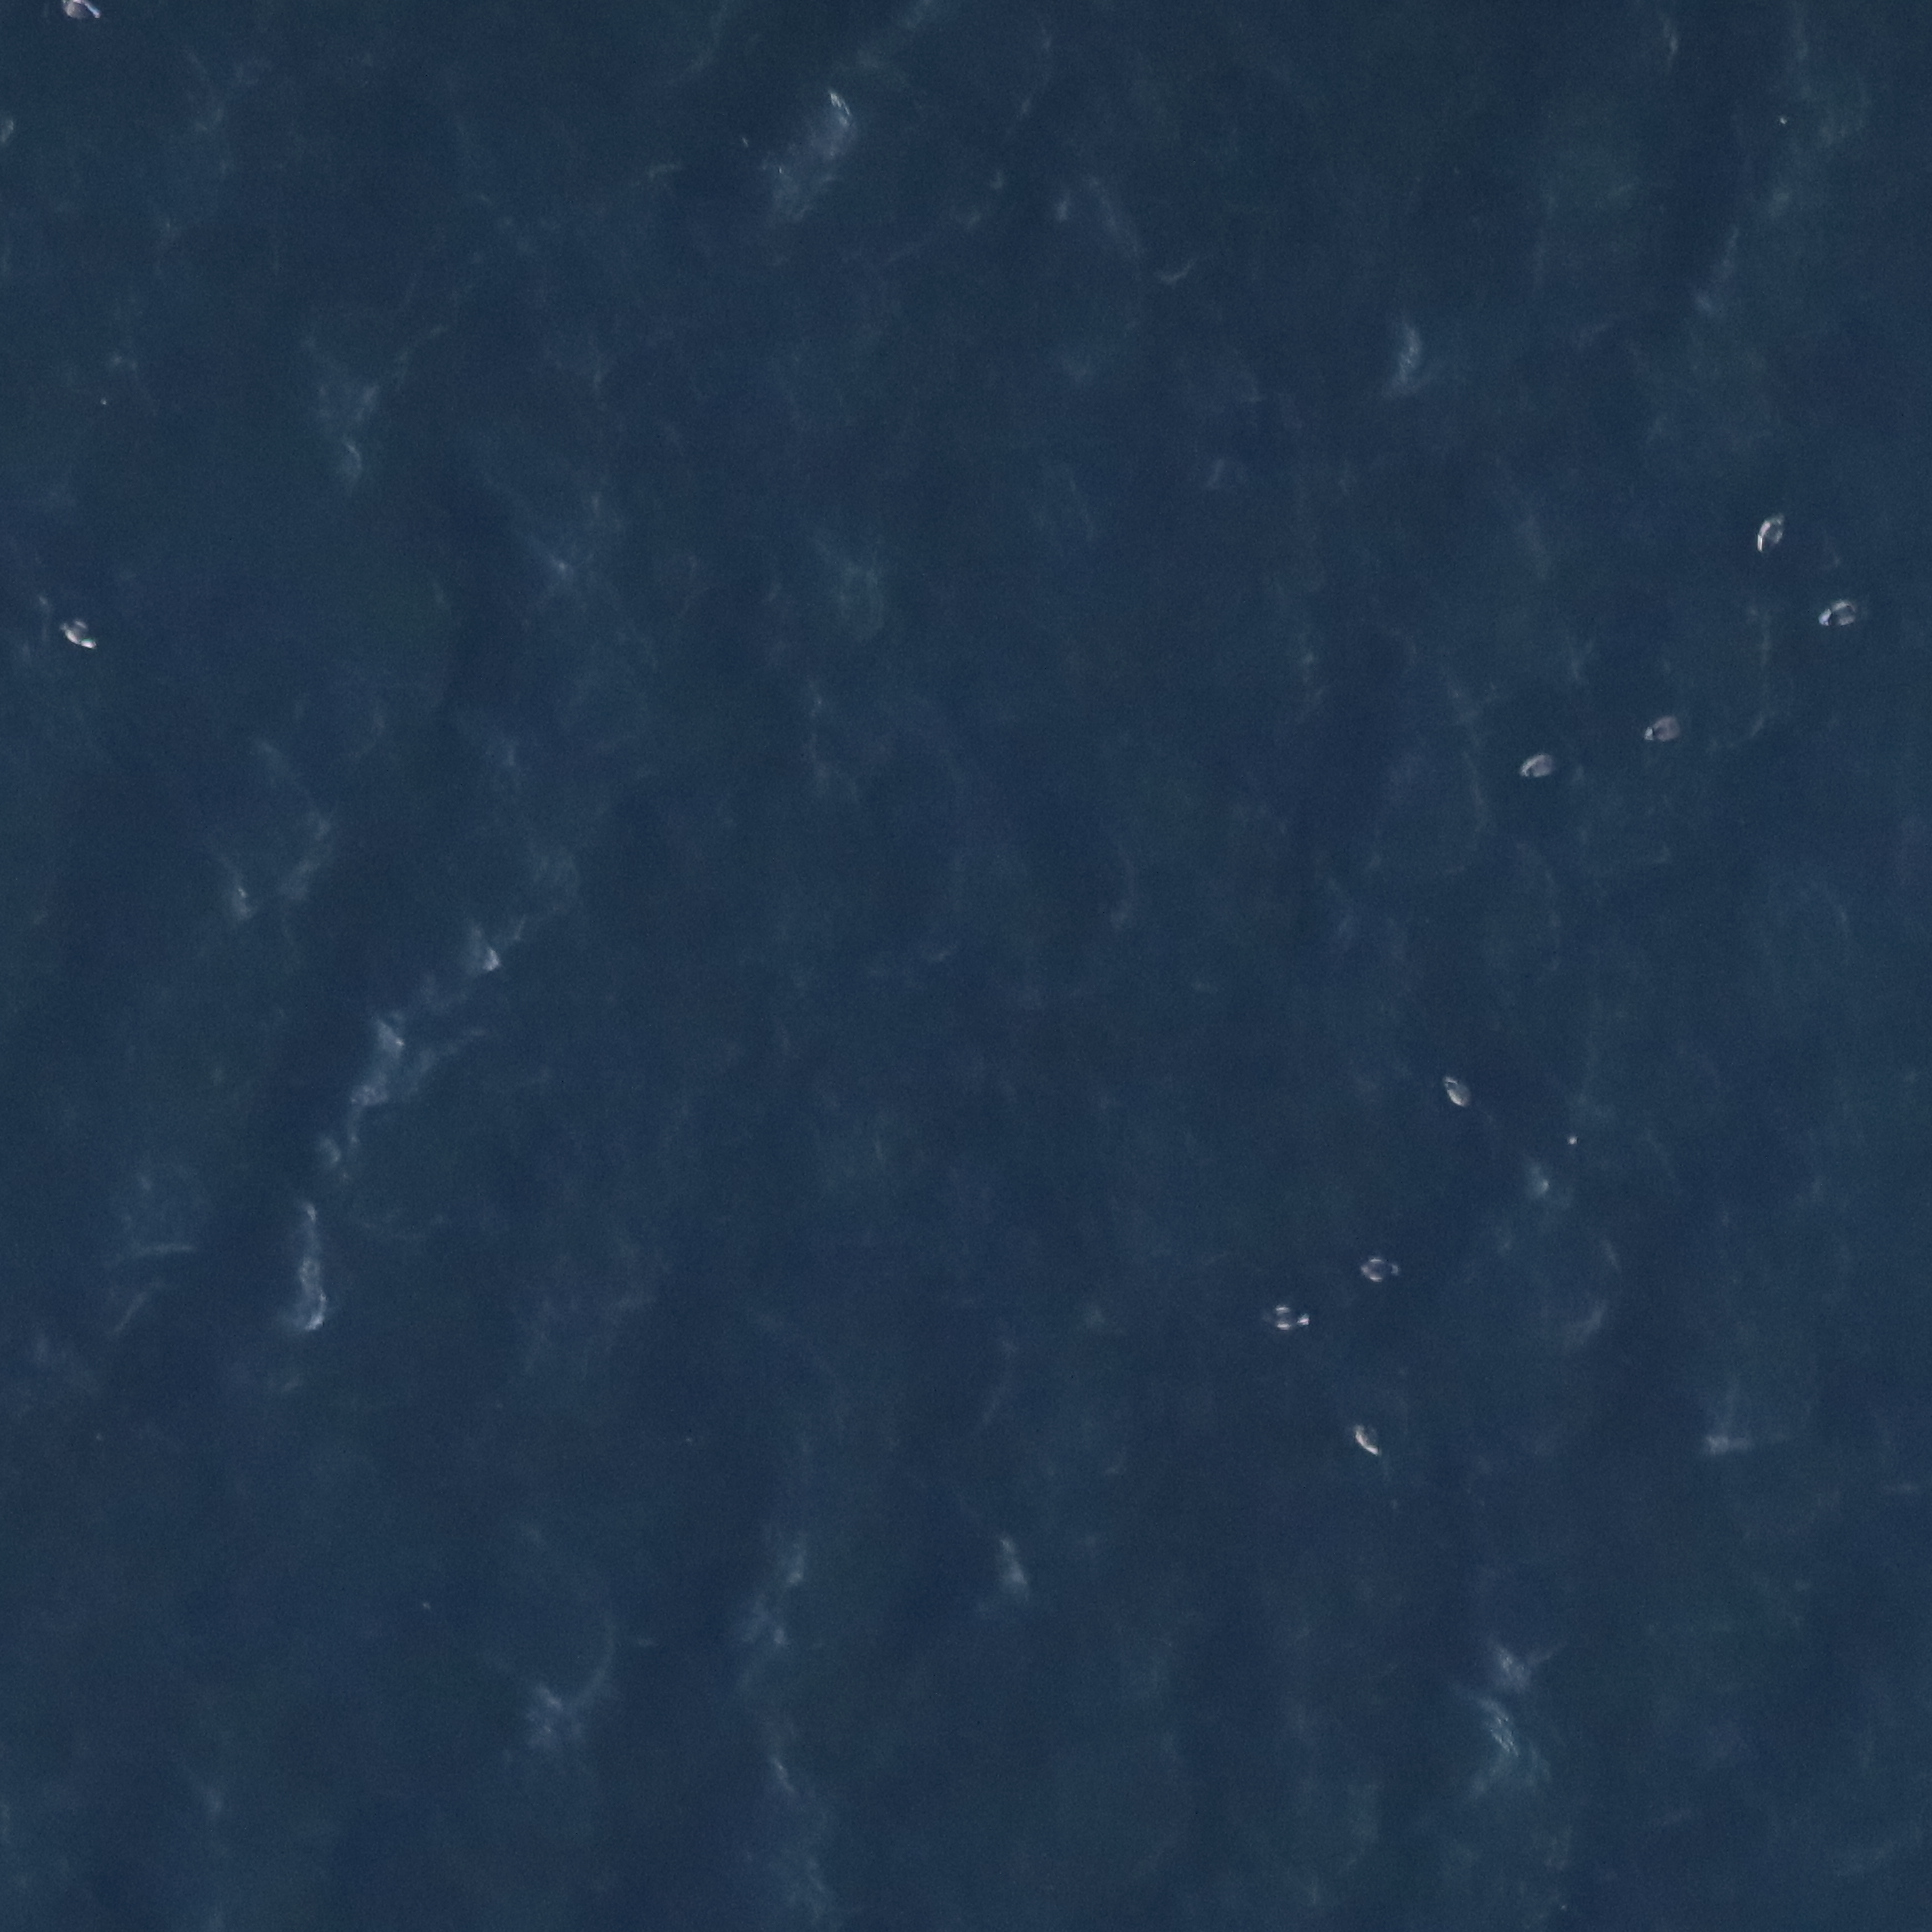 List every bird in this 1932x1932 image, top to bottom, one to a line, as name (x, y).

brant (76, 10)
brant (1773, 528)
brant (1839, 614)
brant (81, 631)
brant (1662, 733)
brant (1541, 764)
brant (1457, 1091)
brant (1375, 1268)
brant (1292, 1321)
brant (1375, 1437)